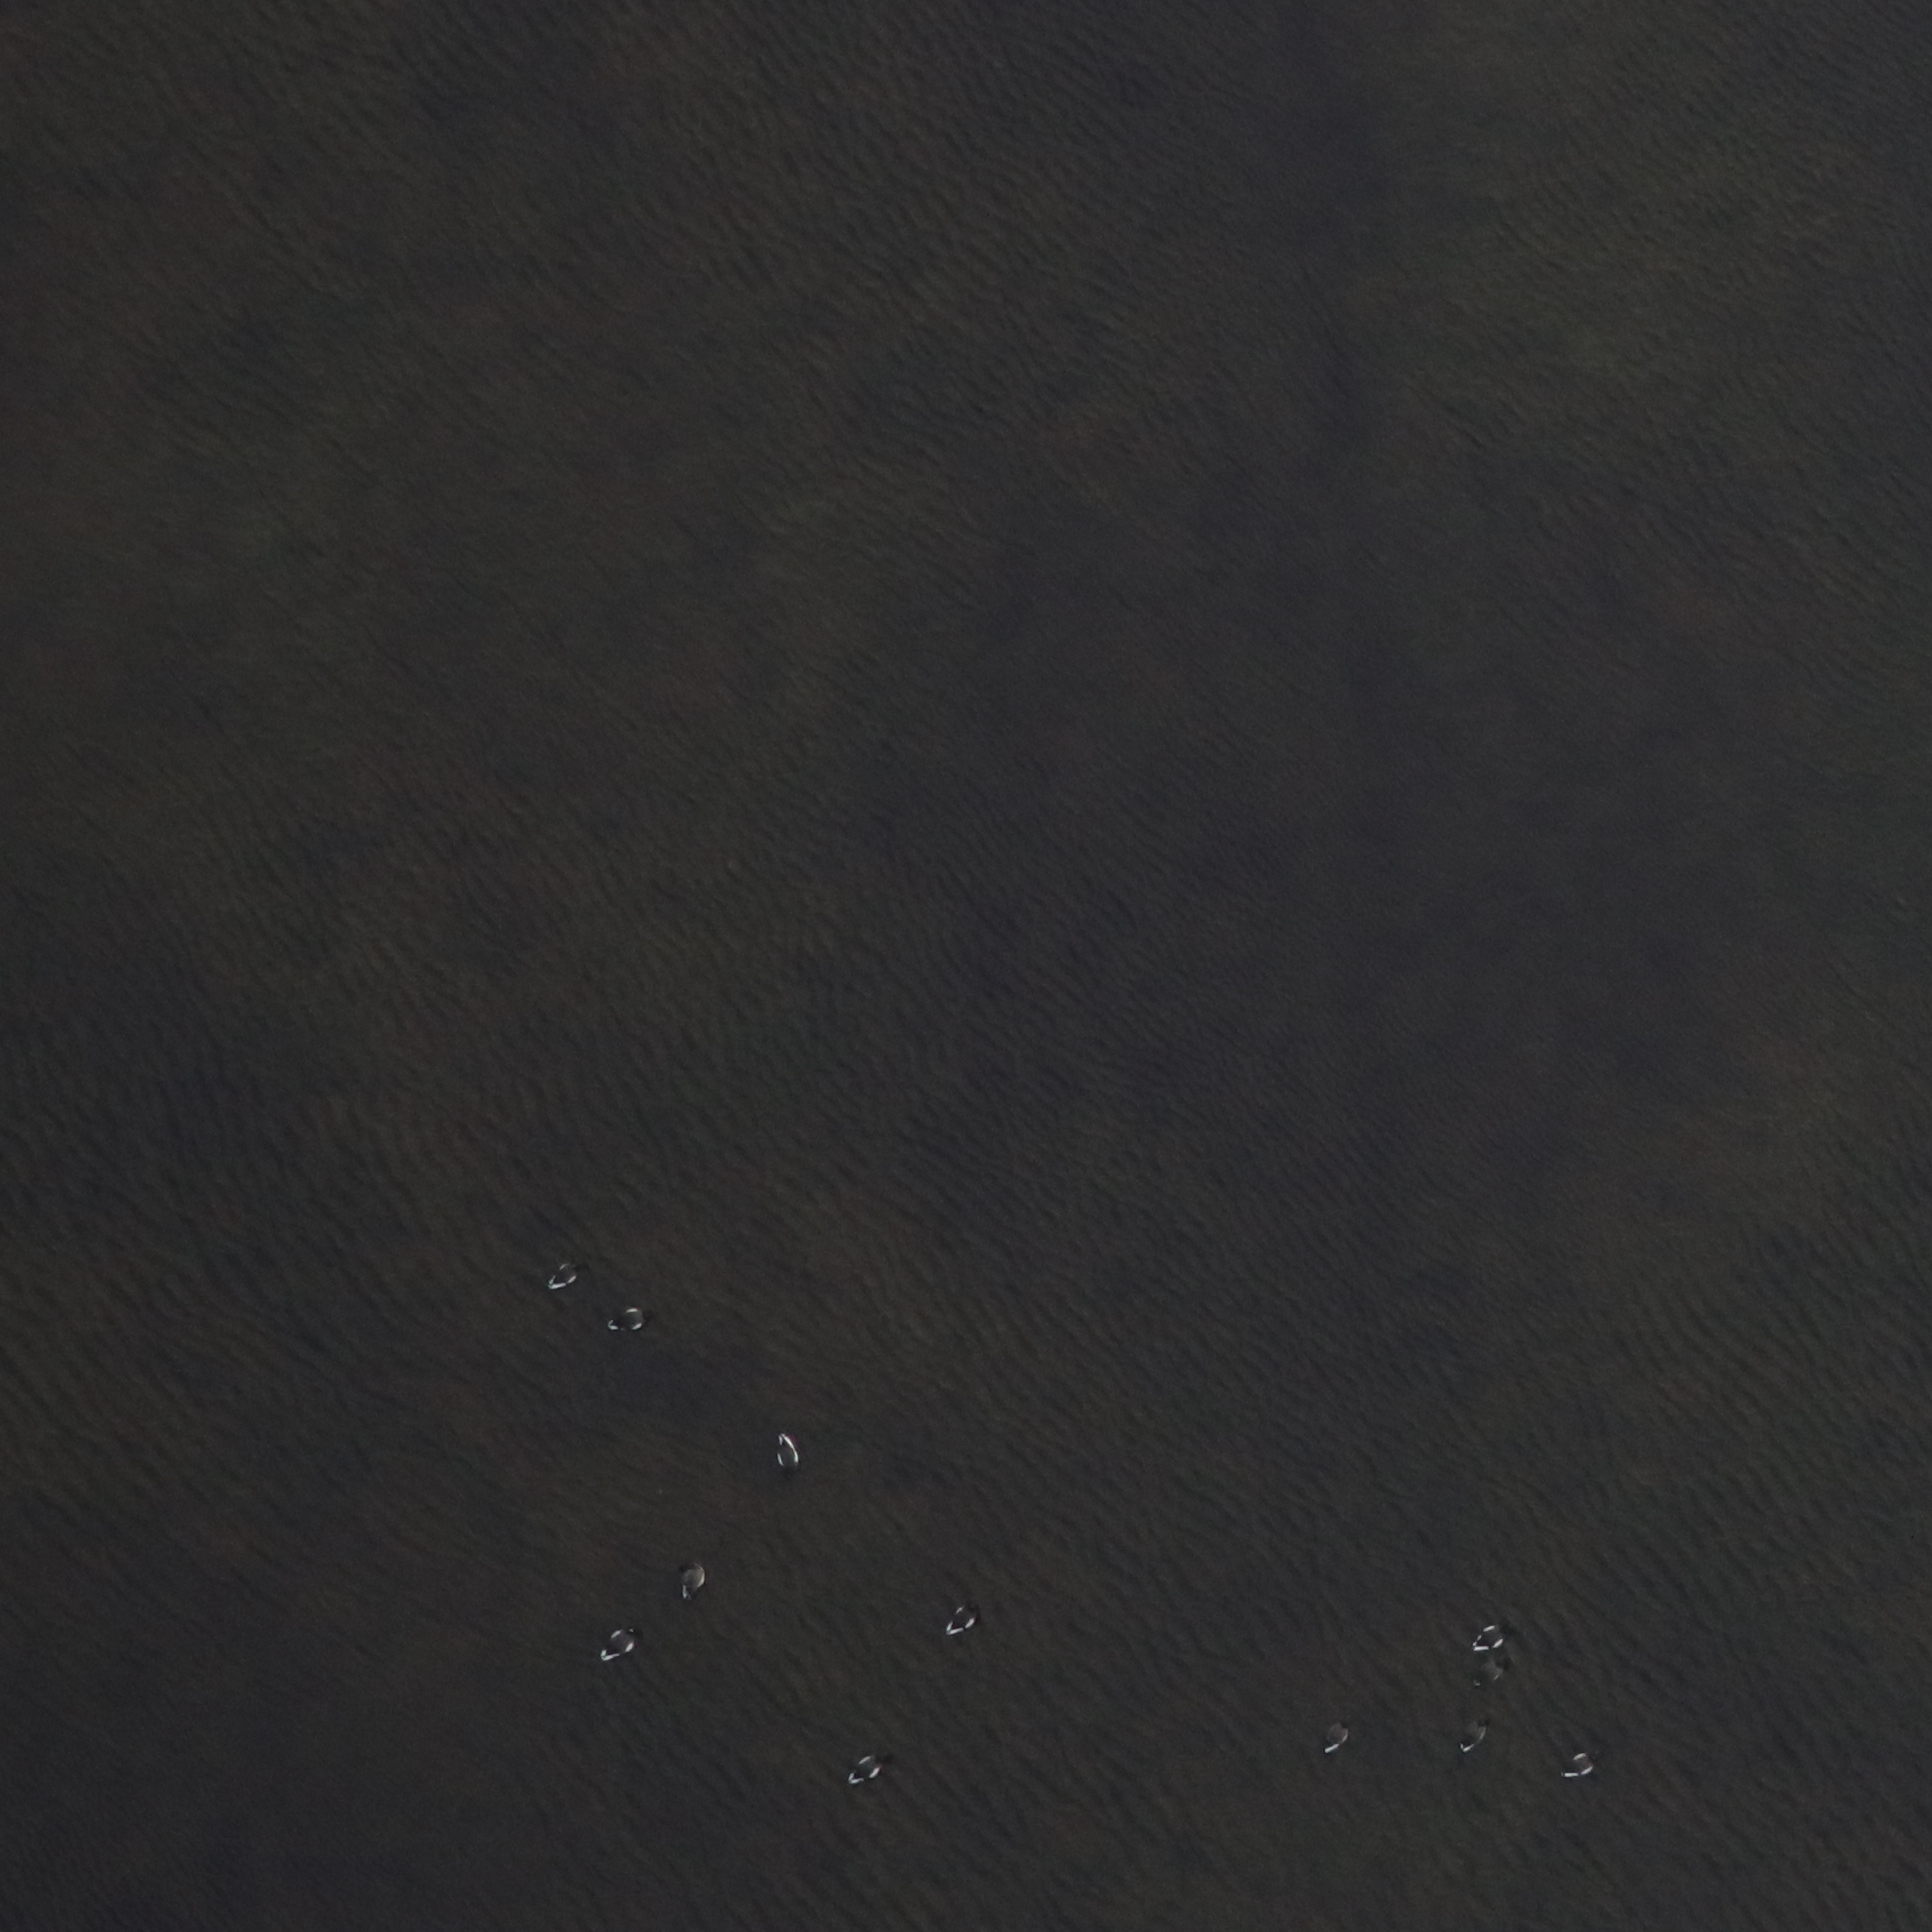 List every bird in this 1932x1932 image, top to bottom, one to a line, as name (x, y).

brant (564, 1277)
brant (629, 1320)
brant (788, 1452)
brant (693, 1581)
brant (962, 1618)
brant (1492, 1641)
brant (621, 1643)
brant (1485, 1674)
brant (1338, 1738)
brant (1473, 1739)
brant (1580, 1764)
brant (867, 1767)